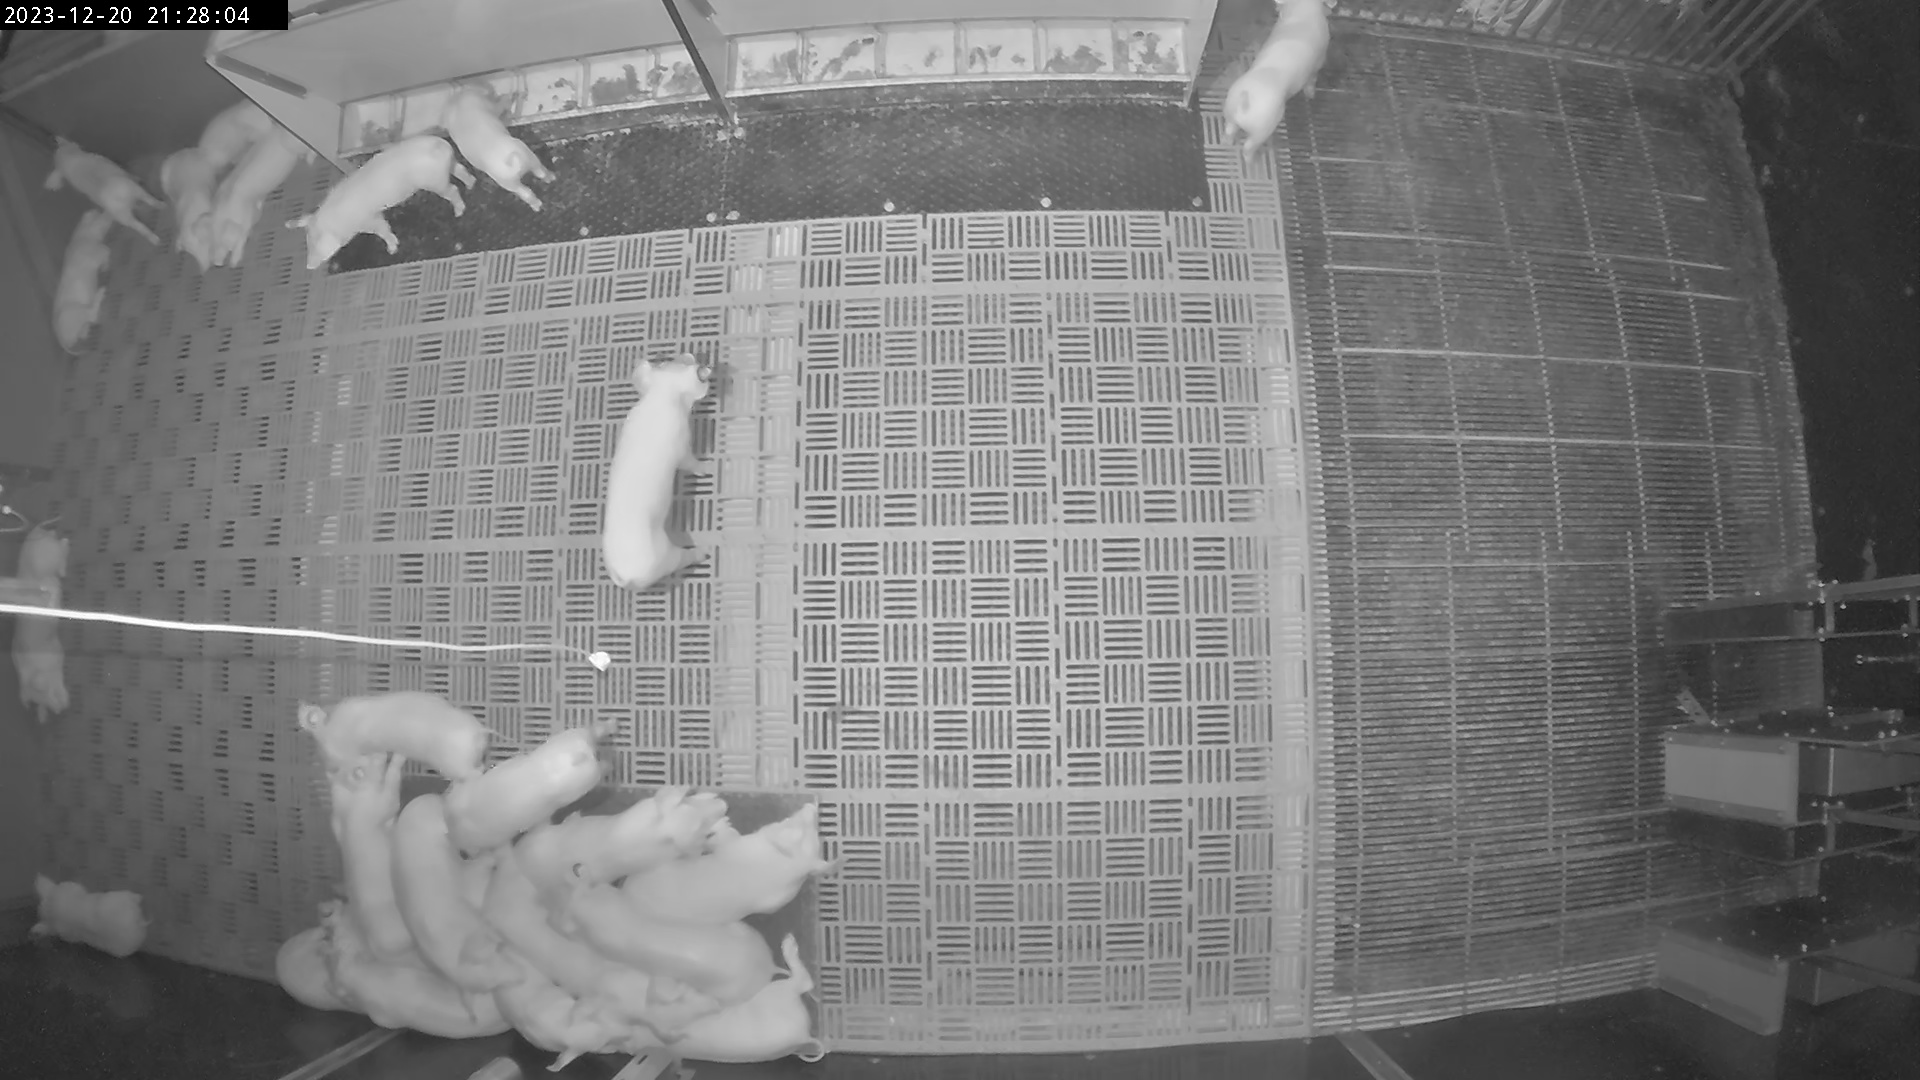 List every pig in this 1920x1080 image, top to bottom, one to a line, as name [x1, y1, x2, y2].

pig [439, 84, 558, 214]
pig [197, 96, 279, 176]
pig [188, 124, 315, 268]
pig [45, 133, 167, 249]
pig [286, 135, 475, 269]
pig [159, 148, 217, 275]
pig [50, 207, 116, 353]
pig [599, 353, 714, 591]
pig [10, 519, 71, 723]
pig [298, 690, 517, 783]
pig [440, 717, 618, 858]
pig [325, 747, 429, 969]
pig [514, 783, 730, 890]
pig [389, 794, 527, 1024]
pig [622, 801, 844, 926]
pig [482, 838, 720, 1044]
pig [315, 847, 498, 948]
pig [533, 863, 790, 1005]
pig [26, 877, 151, 958]
pig [275, 926, 367, 1015]
pig [620, 932, 823, 1064]
pig [312, 938, 512, 1040]
pig [491, 940, 633, 1073]